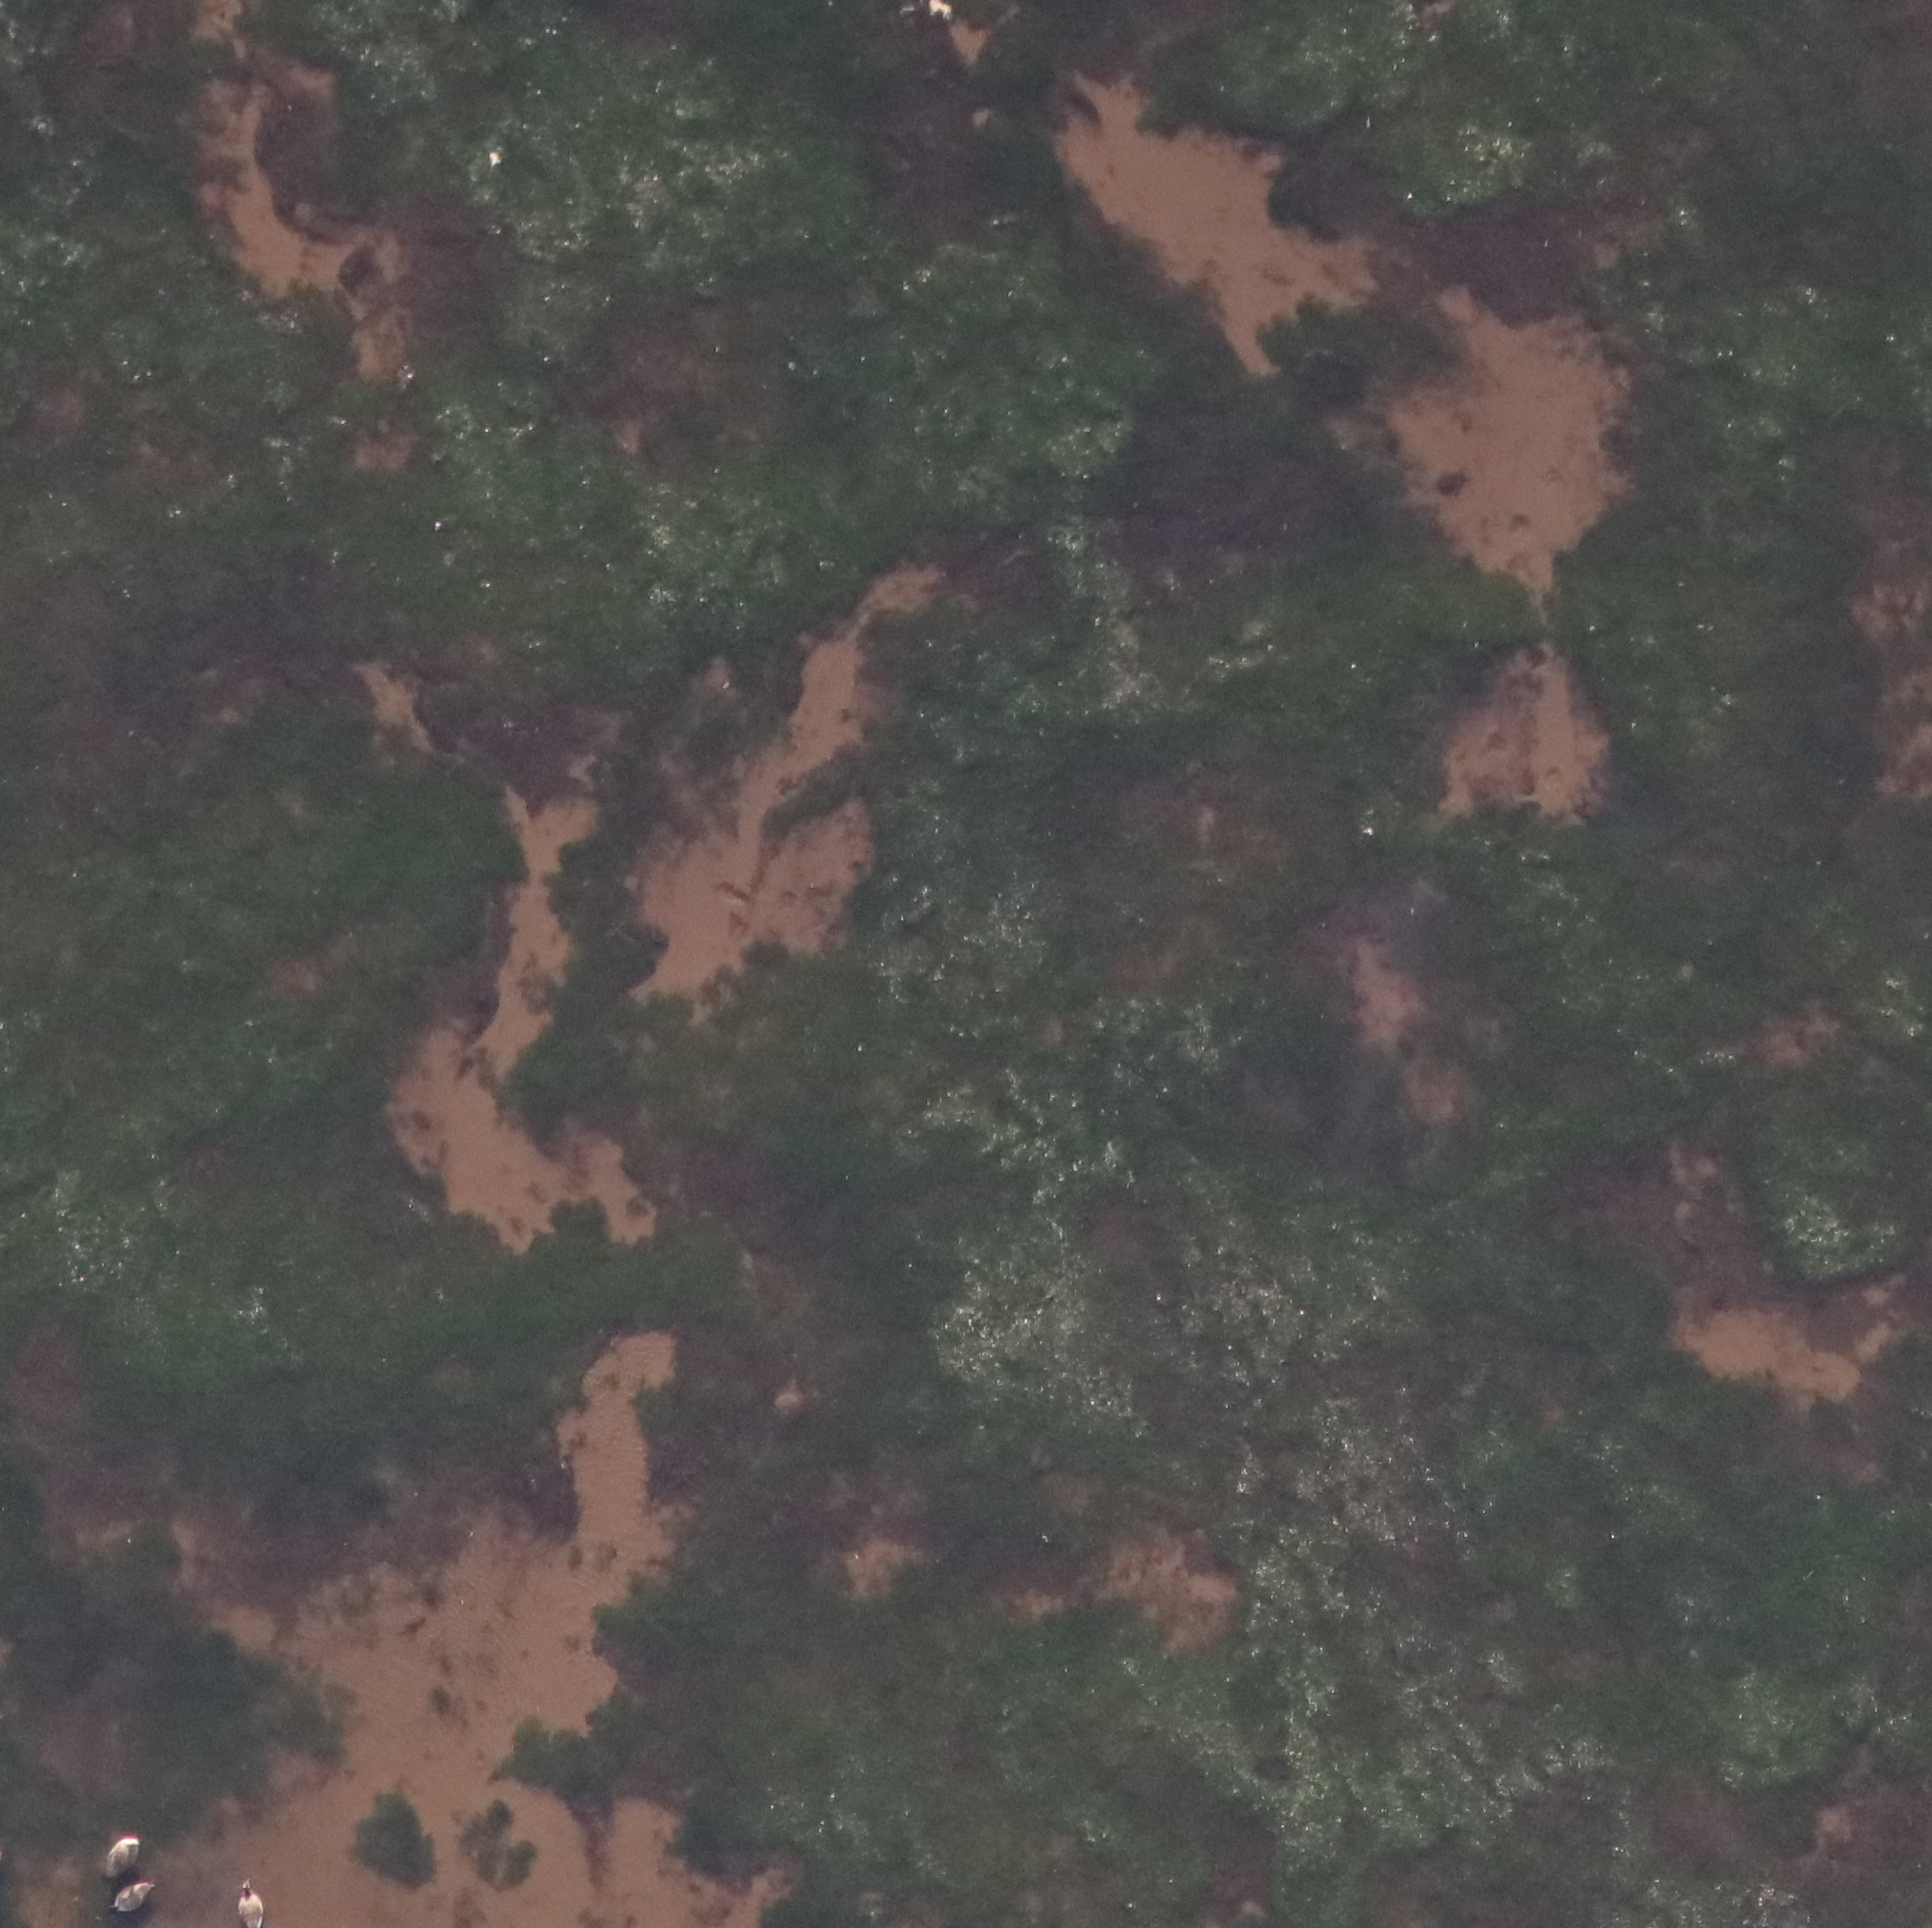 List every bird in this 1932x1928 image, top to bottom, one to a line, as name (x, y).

Canada goose (123, 1856)
Canada goose (129, 1899)
Canada goose (253, 1913)